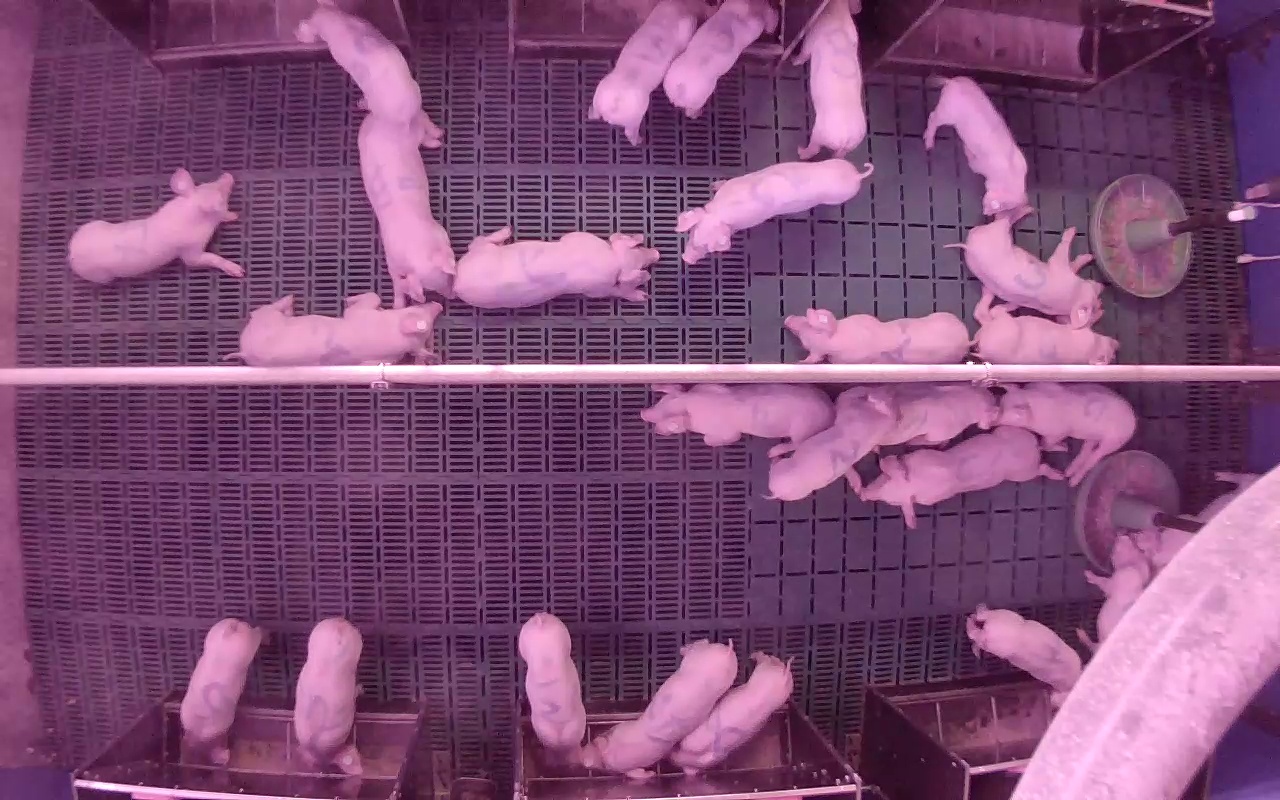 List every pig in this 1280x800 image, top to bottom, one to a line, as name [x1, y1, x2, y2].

pig [585, 0, 714, 146]
pig [662, 0, 781, 119]
pig [793, 0, 868, 159]
pig [293, 1, 421, 131]
pig [921, 72, 1034, 218]
pig [356, 108, 457, 309]
pig [675, 157, 876, 264]
pig [65, 166, 246, 285]
pig [943, 207, 1106, 329]
pig [453, 225, 662, 309]
pig [970, 287, 1122, 364]
pig [222, 289, 444, 364]
pig [783, 307, 980, 363]
pig [832, 380, 1002, 448]
pig [638, 381, 834, 456]
pig [994, 381, 1138, 485]
pig [759, 386, 906, 502]
pig [861, 425, 1062, 529]
pig [1134, 471, 1265, 582]
pig [1076, 533, 1153, 657]
pig [966, 600, 1087, 709]
pig [518, 611, 589, 772]
pig [294, 616, 368, 774]
pig [178, 617, 271, 766]
pig [581, 637, 739, 781]
pig [666, 650, 797, 778]